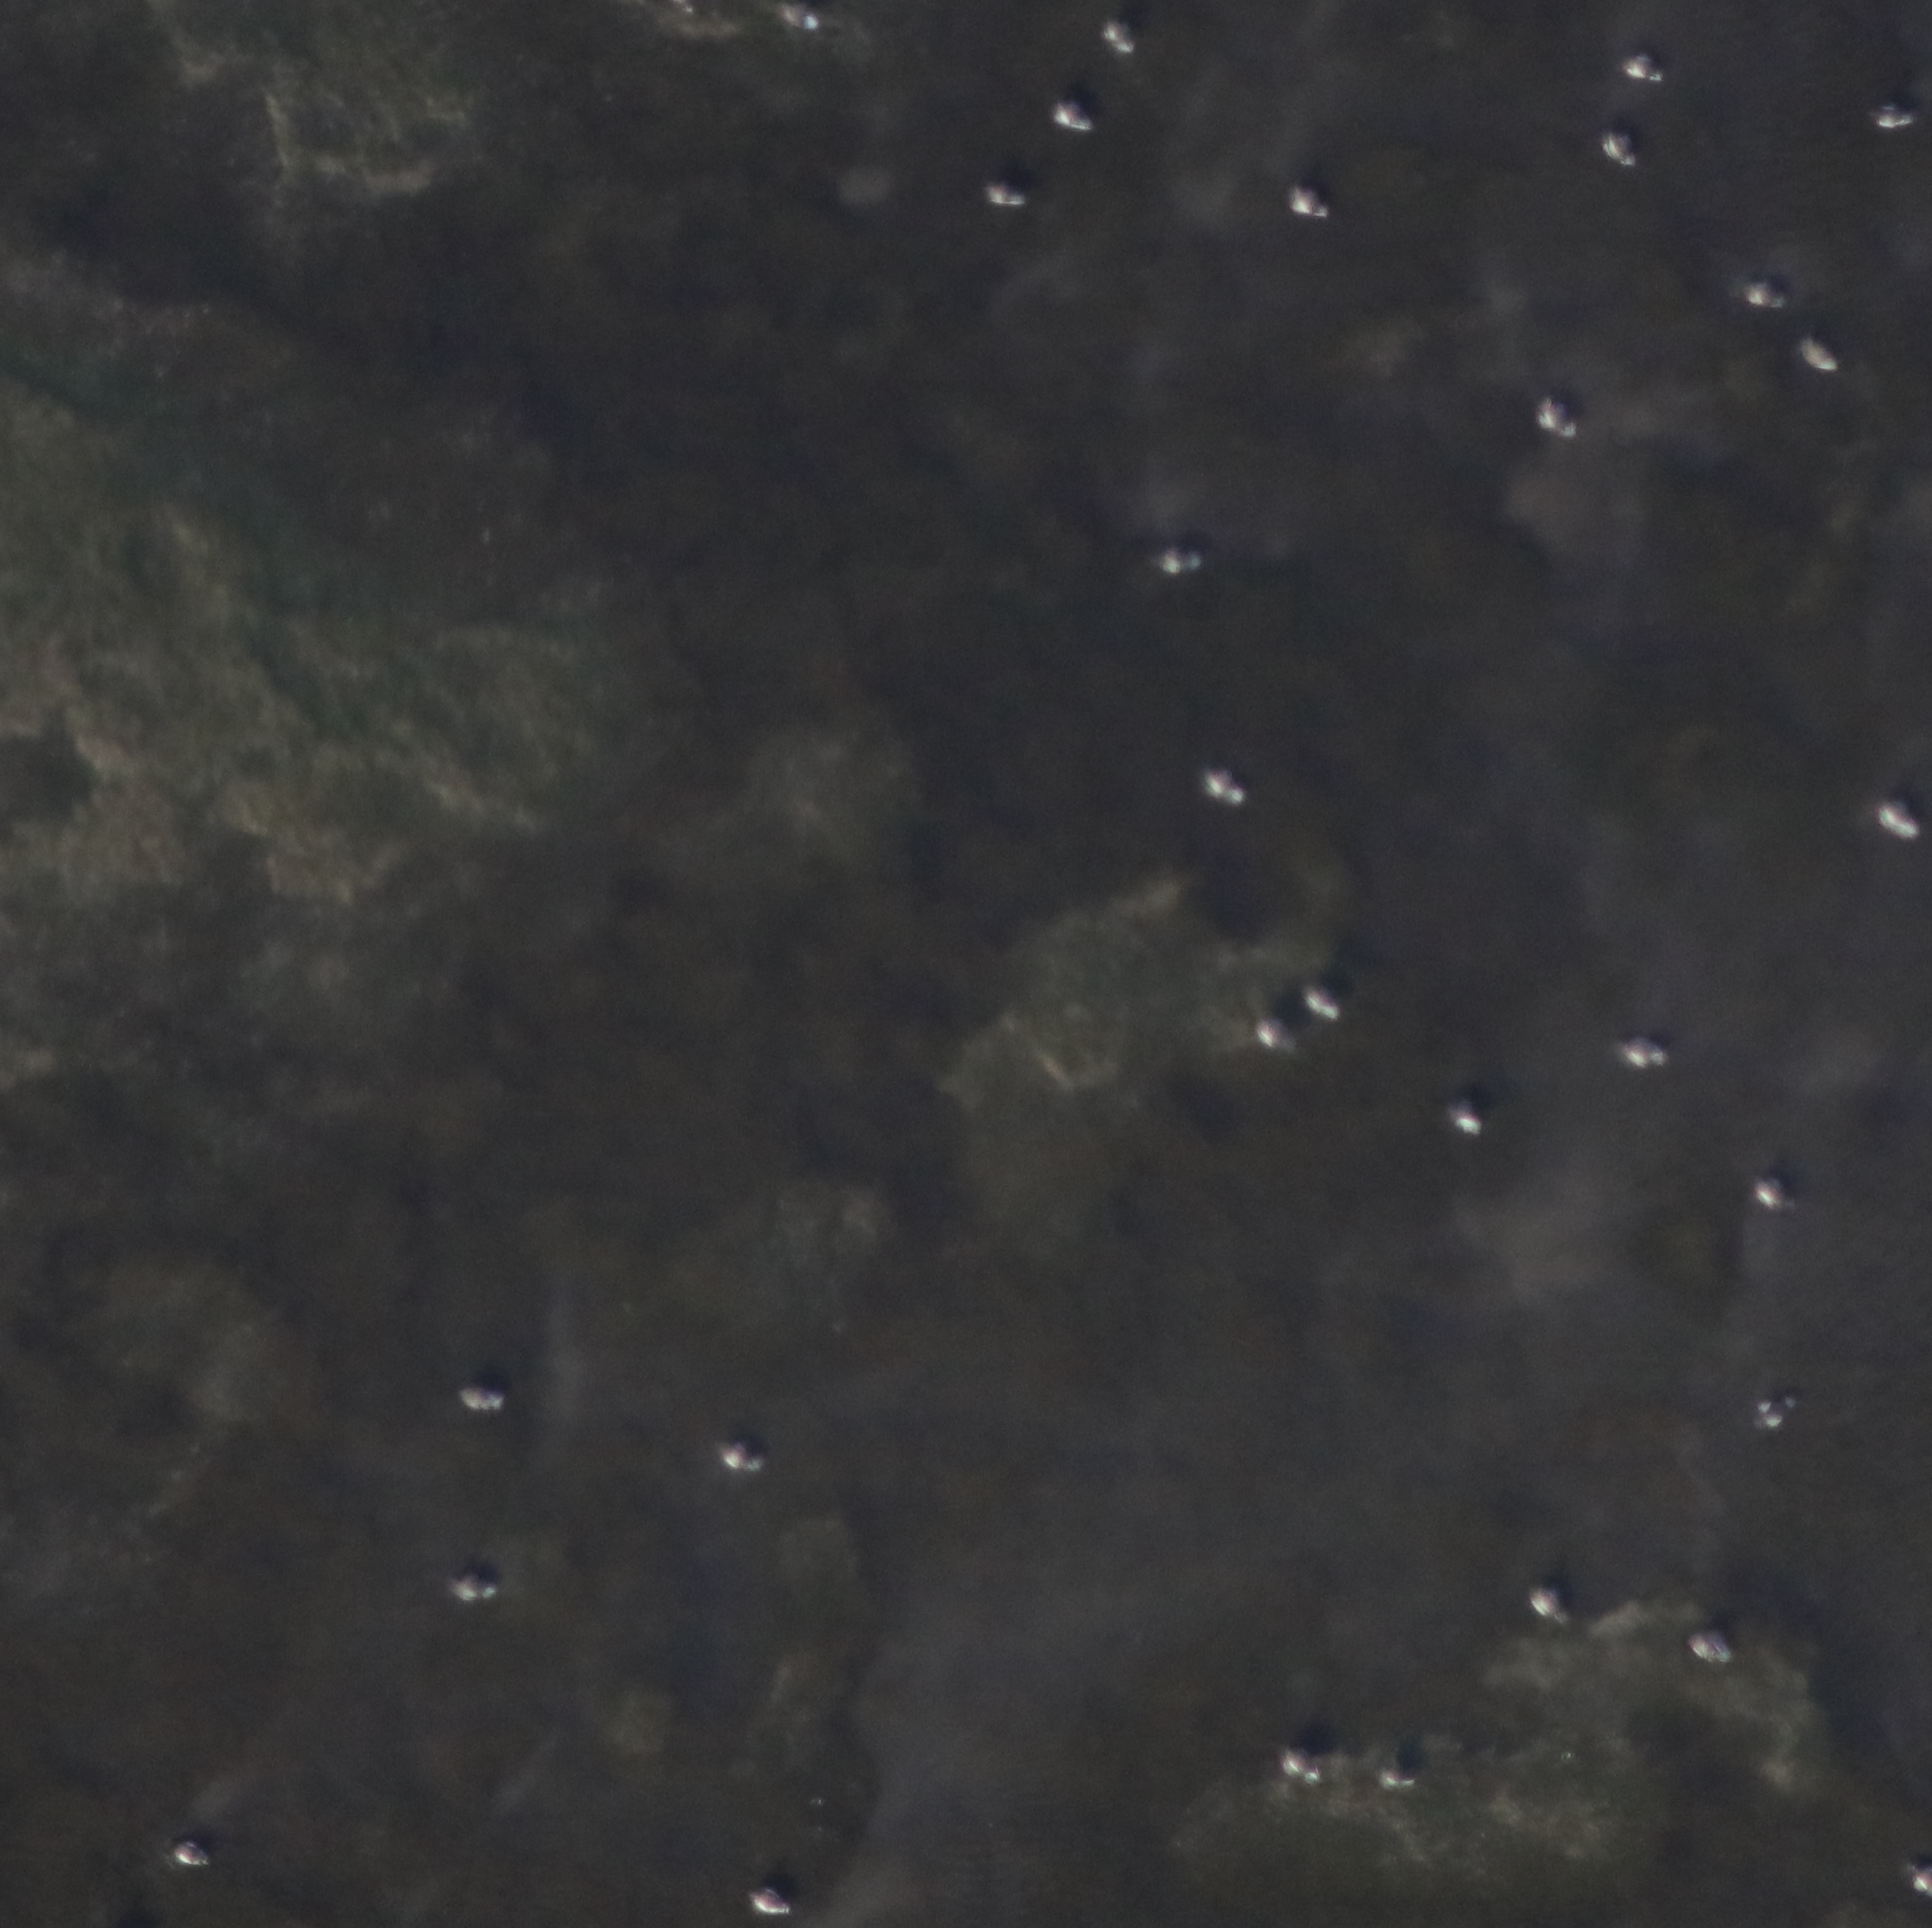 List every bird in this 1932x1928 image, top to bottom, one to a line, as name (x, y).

brant (799, 17)
brant (1119, 37)
brant (1643, 67)
brant (1072, 116)
brant (1893, 116)
brant (1620, 146)
brant (1001, 196)
brant (1308, 202)
brant (1765, 295)
brant (1810, 356)
brant (1558, 417)
brant (1169, 564)
brant (1225, 787)
brant (1899, 814)
brant (1317, 998)
brant (1265, 1035)
brant (1643, 1050)
brant (1466, 1117)
brant (1773, 1192)
brant (484, 1400)
brant (1775, 1411)
brant (742, 1456)
brant (473, 1586)
brant (1548, 1607)
brant (1712, 1640)
brant (1302, 1763)
brant (1393, 1774)
brant (190, 1854)
brant (1931, 1879)
brant (768, 1900)